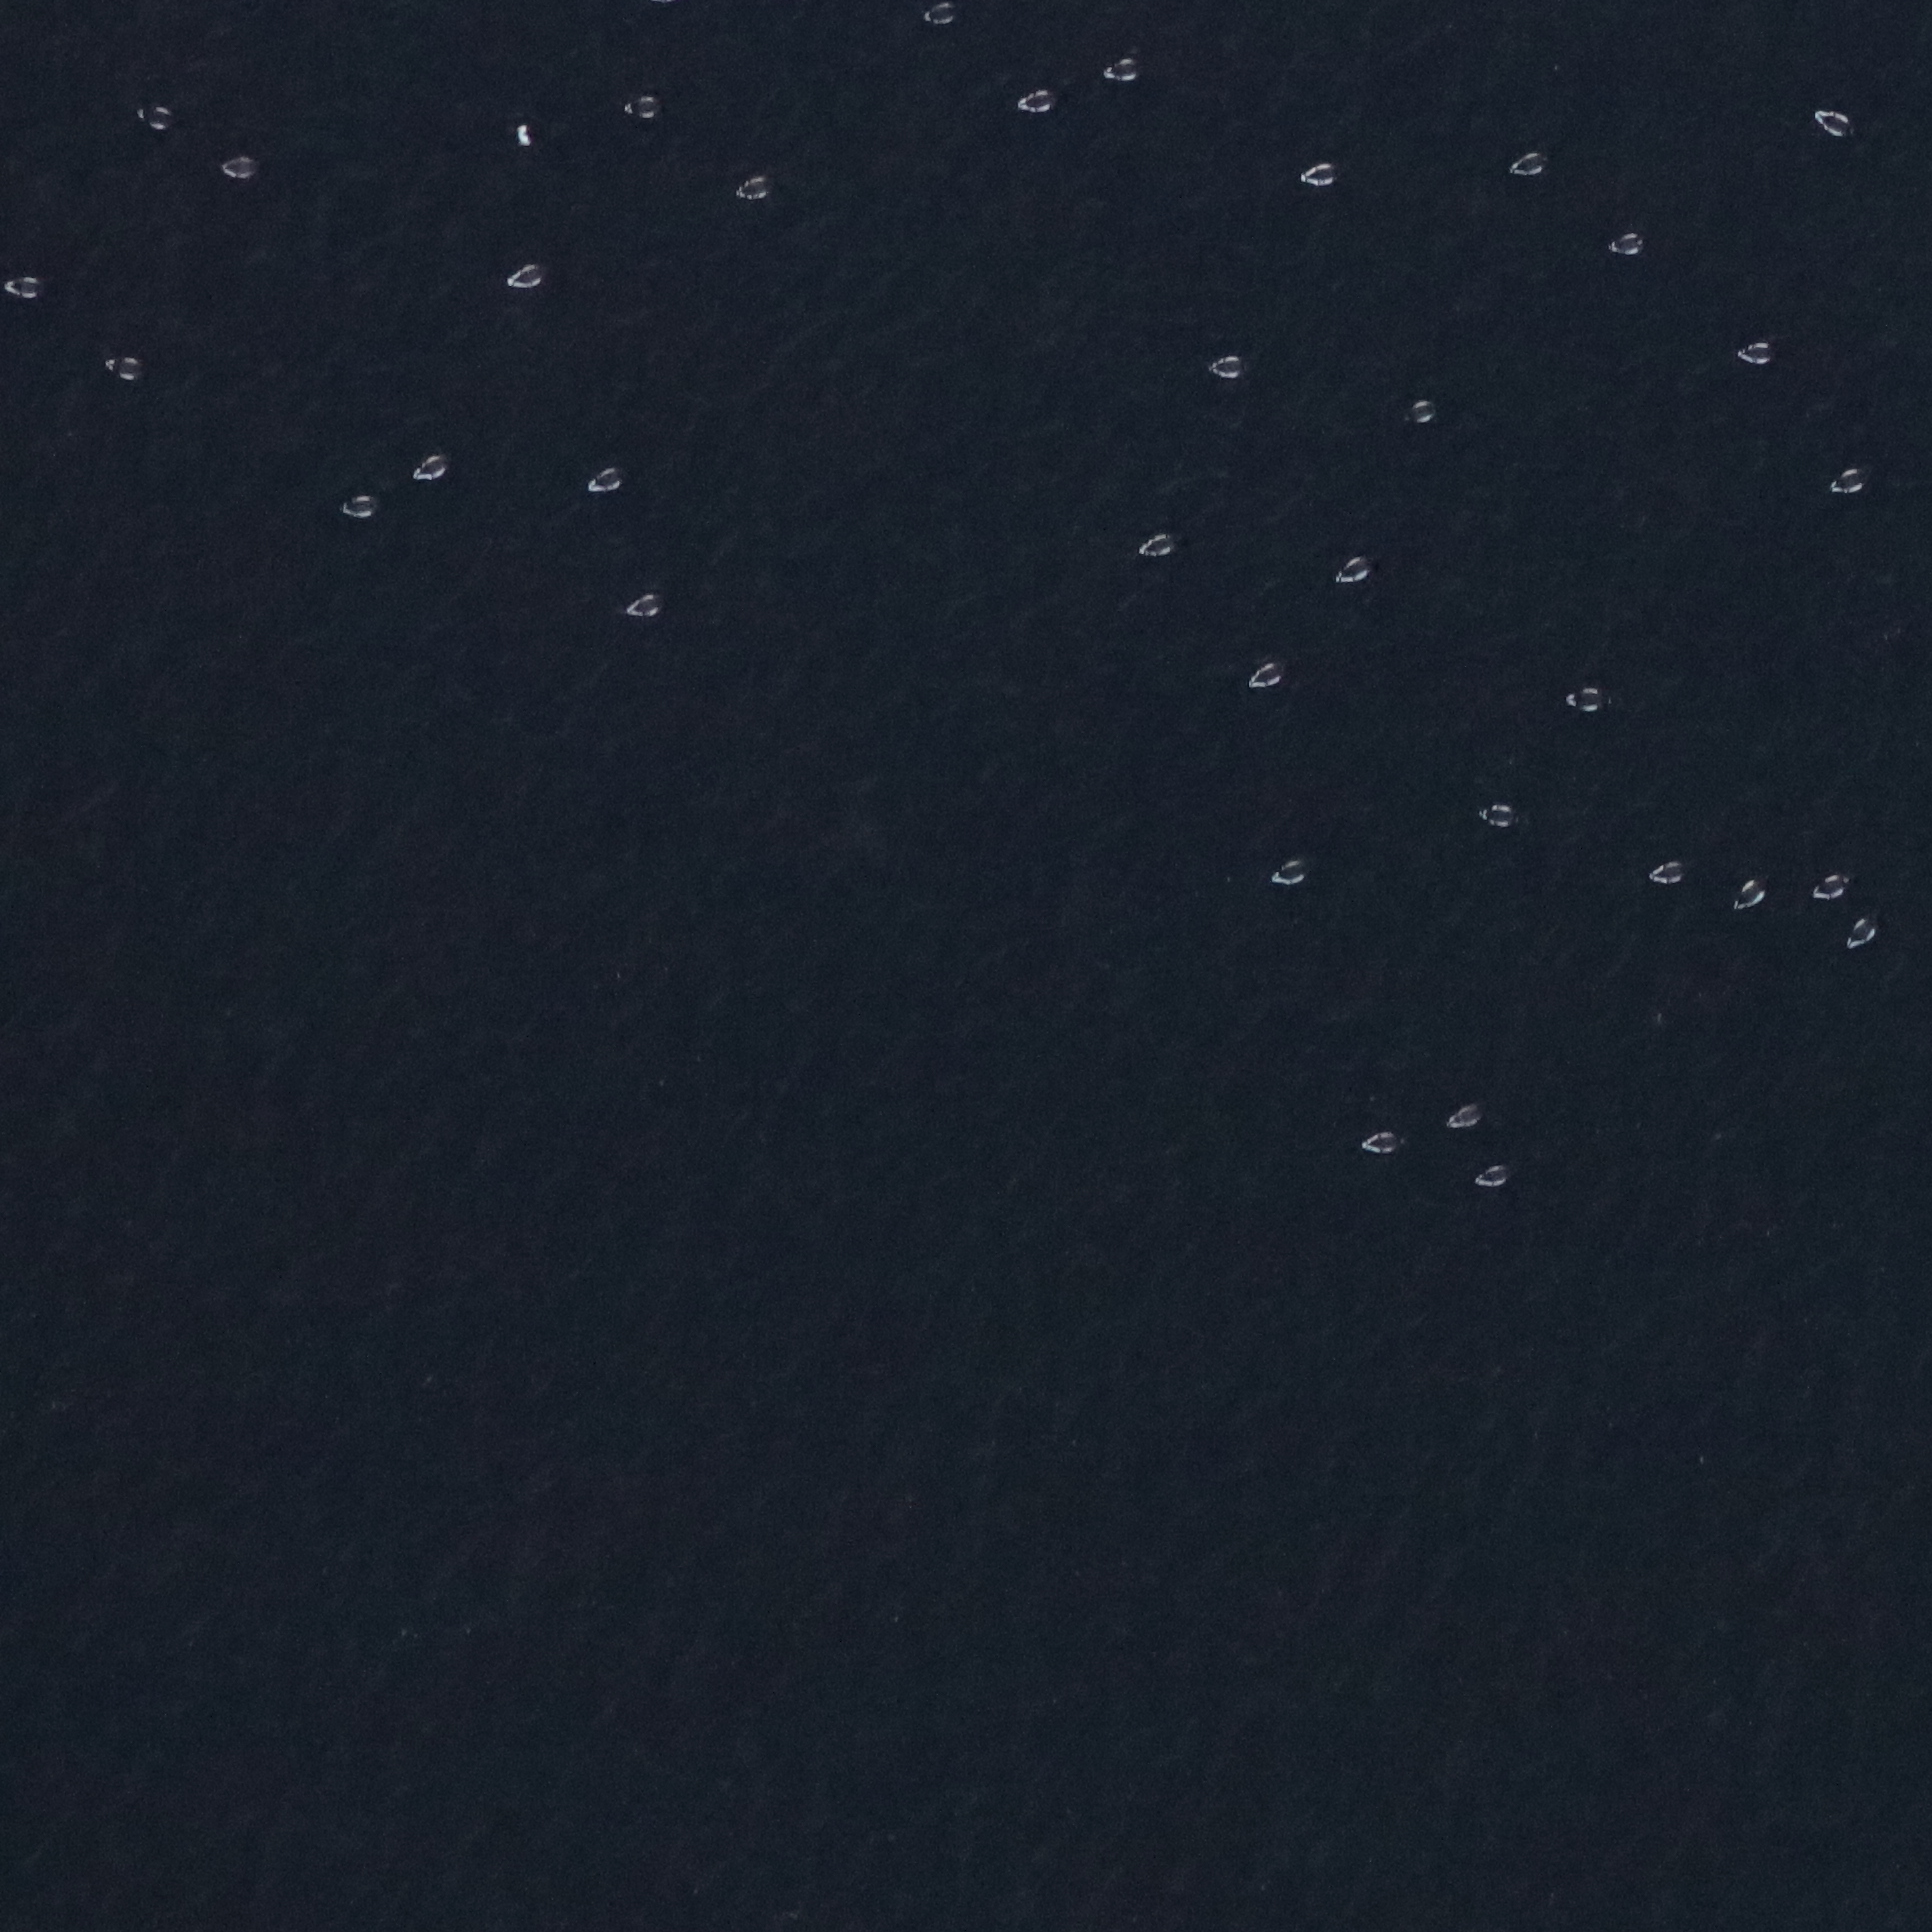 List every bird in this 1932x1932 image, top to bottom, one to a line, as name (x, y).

brant (943, 13)
brant (1124, 68)
brant (1041, 101)
brant (643, 108)
brant (158, 118)
brant (1837, 125)
brant (520, 134)
brant (1530, 164)
brant (241, 168)
brant (1322, 175)
brant (757, 186)
brant (1628, 244)
brant (530, 277)
brant (26, 287)
brant (1757, 354)
brant (1230, 367)
brant (126, 369)
brant (1422, 413)
brant (433, 467)
brant (607, 479)
brant (1850, 482)
brant (361, 507)
brant (1160, 546)
brant (1356, 569)
brant (647, 605)
brant (1269, 673)
brant (1588, 700)
brant (1500, 816)
brant (1292, 872)
brant (1671, 872)
brant (1831, 887)
brant (1749, 895)
brant (1862, 933)
brant (1467, 1116)
brant (1383, 1143)
brant (1495, 1175)